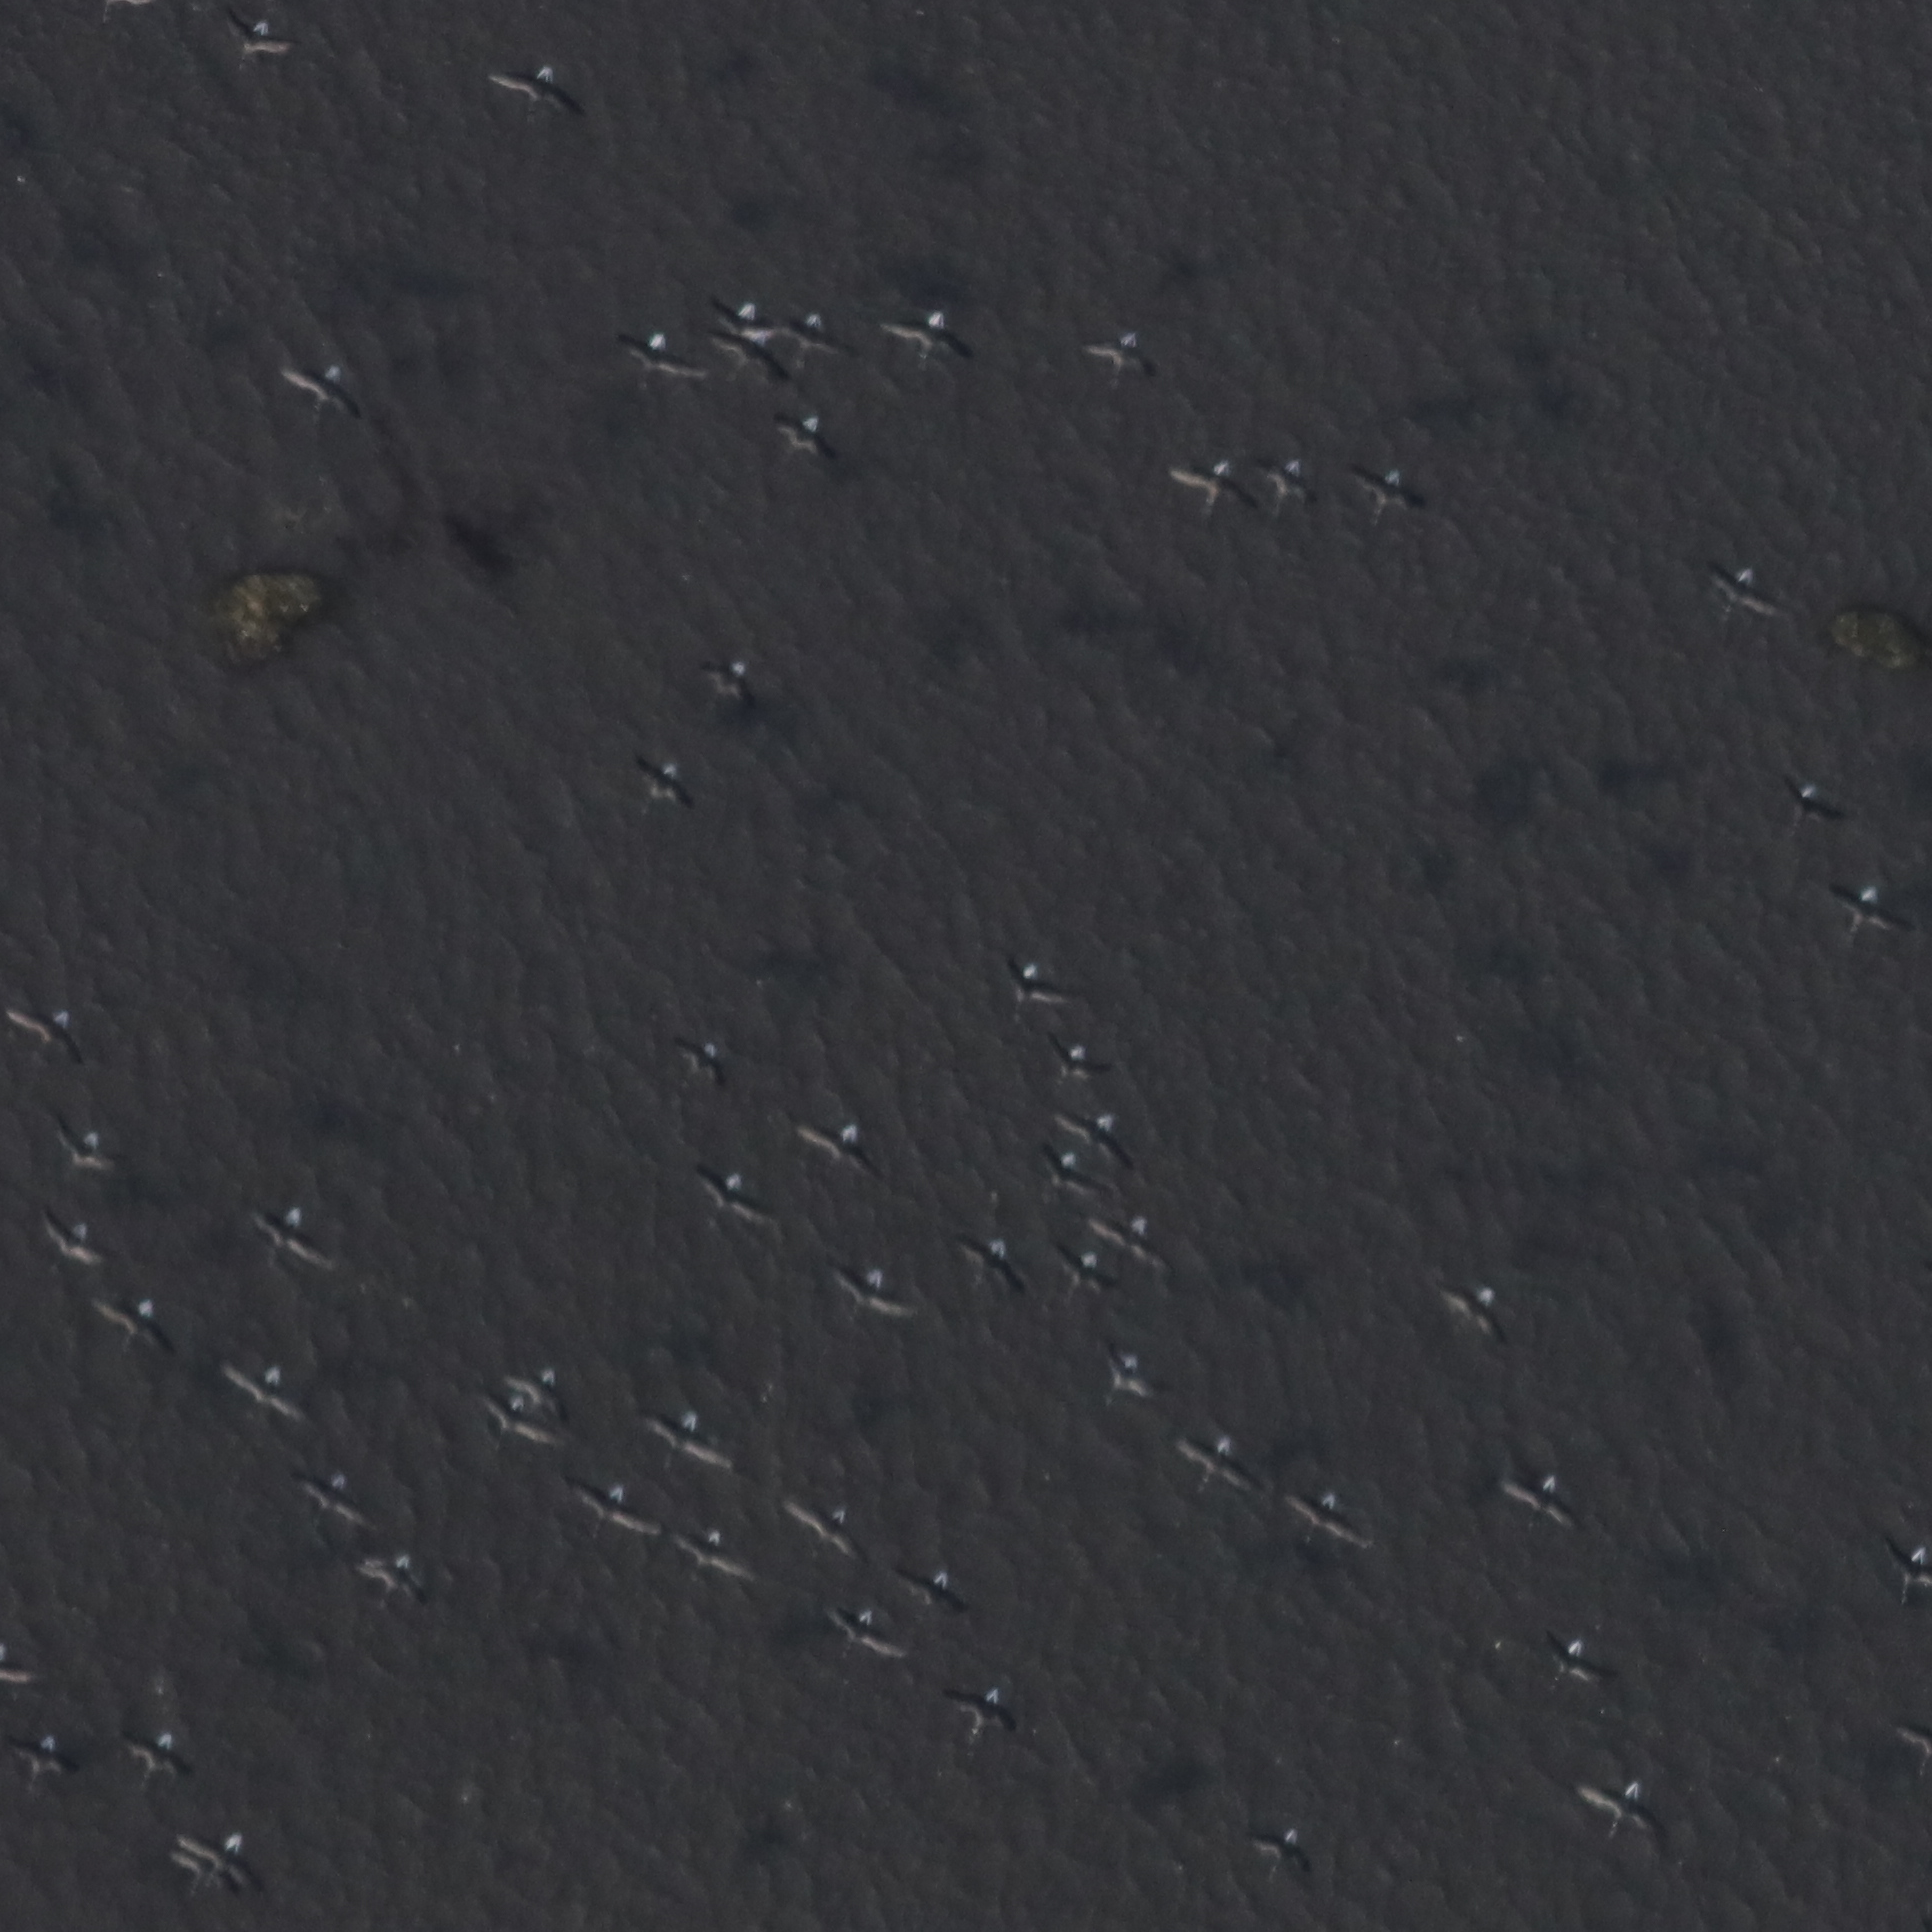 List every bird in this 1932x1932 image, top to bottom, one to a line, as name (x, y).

brant (258, 39)
brant (539, 89)
brant (737, 322)
brant (928, 333)
brant (807, 340)
brant (748, 351)
brant (1126, 356)
brant (652, 357)
brant (325, 390)
brant (795, 433)
brant (1214, 479)
brant (1286, 483)
brant (1390, 491)
brant (1739, 593)
brant (728, 680)
brant (664, 782)
brant (1806, 804)
brant (1865, 913)
brant (1026, 985)
brant (49, 1028)
brant (704, 1058)
brant (1073, 1062)
brant (1099, 1135)
brant (844, 1147)
brant (81, 1153)
brant (1064, 1173)
brant (727, 1197)
brant (285, 1234)
brant (1135, 1236)
brant (73, 1243)
brant (994, 1262)
brant (1080, 1270)
brant (869, 1295)
brant (1477, 1311)
brant (137, 1324)
brant (1128, 1377)
brant (269, 1392)
brant (542, 1392)
brant (511, 1421)
brant (682, 1440)
brant (1217, 1462)
brant (333, 1498)
brant (1541, 1502)
brant (608, 1508)
brant (1321, 1516)
brant (828, 1524)
brant (709, 1556)
brant (1915, 1571)
brant (401, 1576)
brant (937, 1592)
brant (860, 1632)
brant (1570, 1662)
brant (985, 1711)
brant (157, 1757)
brant (38, 1760)
brant (1625, 1809)
brant (1285, 1850)
brant (224, 1860)
brant (200, 1874)